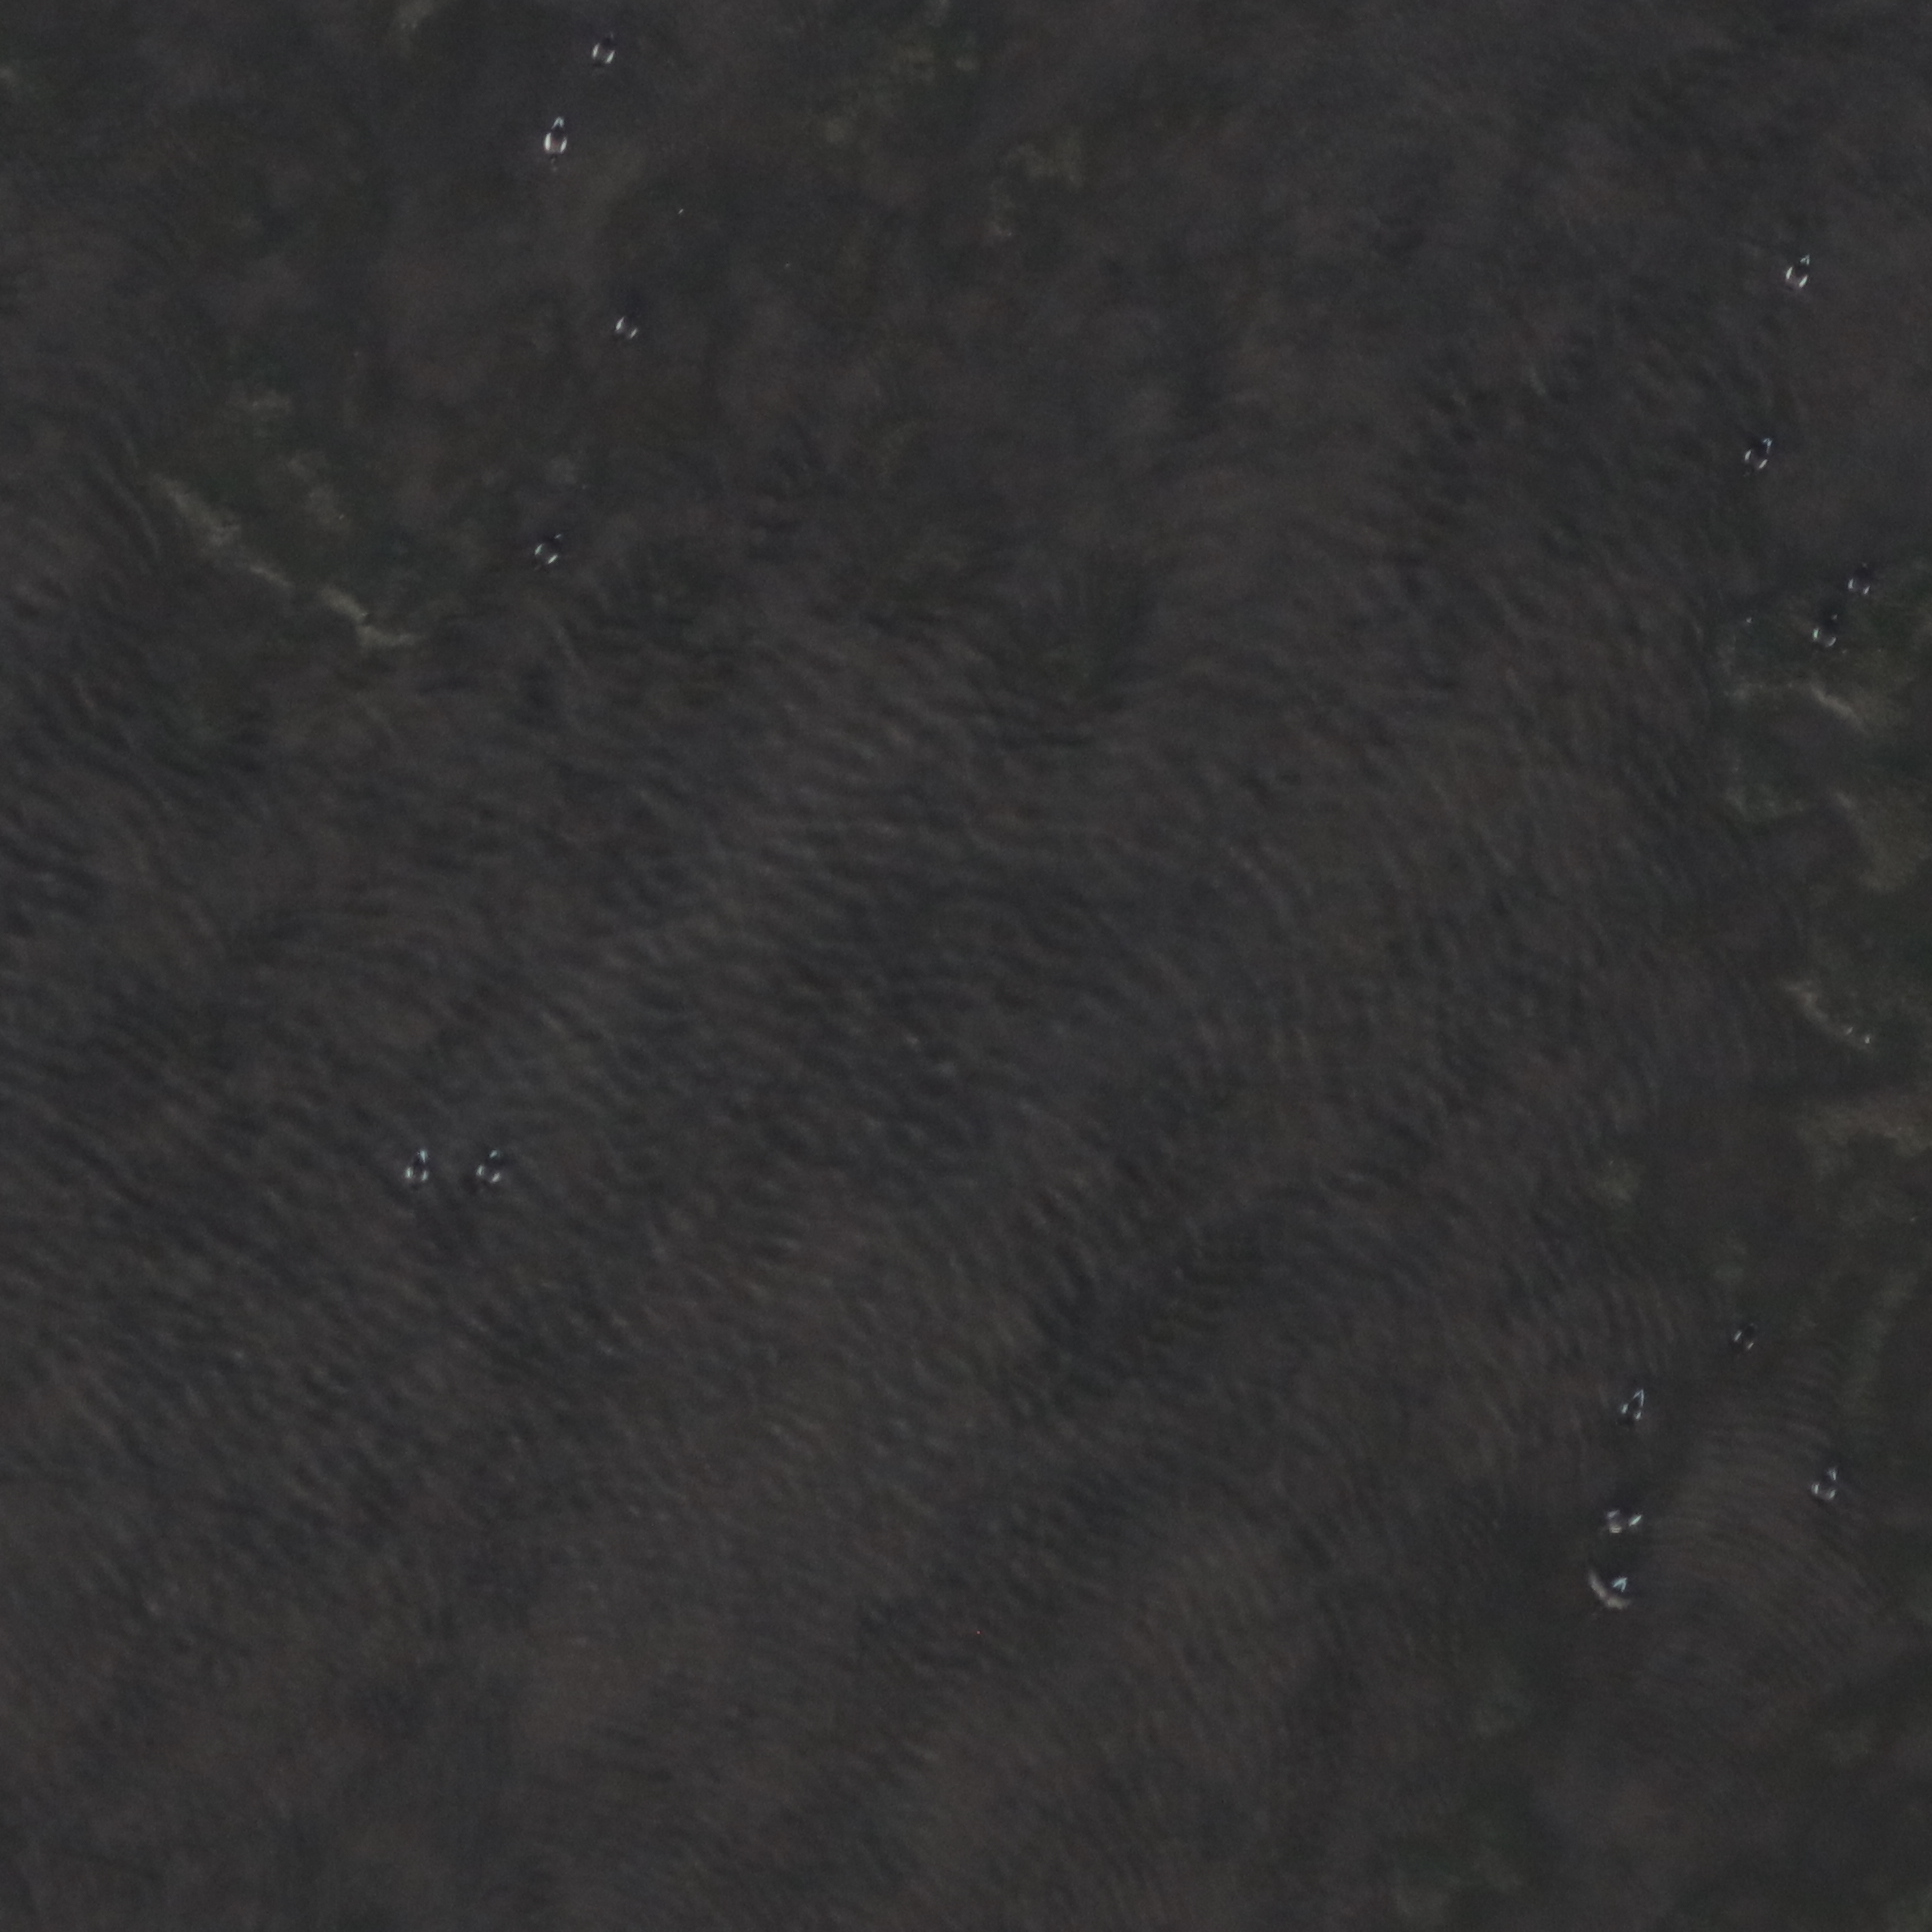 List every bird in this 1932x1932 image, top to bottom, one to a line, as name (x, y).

brant (602, 55)
brant (555, 143)
brant (1804, 278)
brant (631, 328)
brant (1756, 442)
brant (549, 545)
brant (1863, 581)
brant (1821, 629)
brant (491, 1169)
brant (417, 1170)
brant (1741, 1341)
brant (1638, 1408)
brant (1826, 1488)
brant (1621, 1520)
brant (1617, 1600)